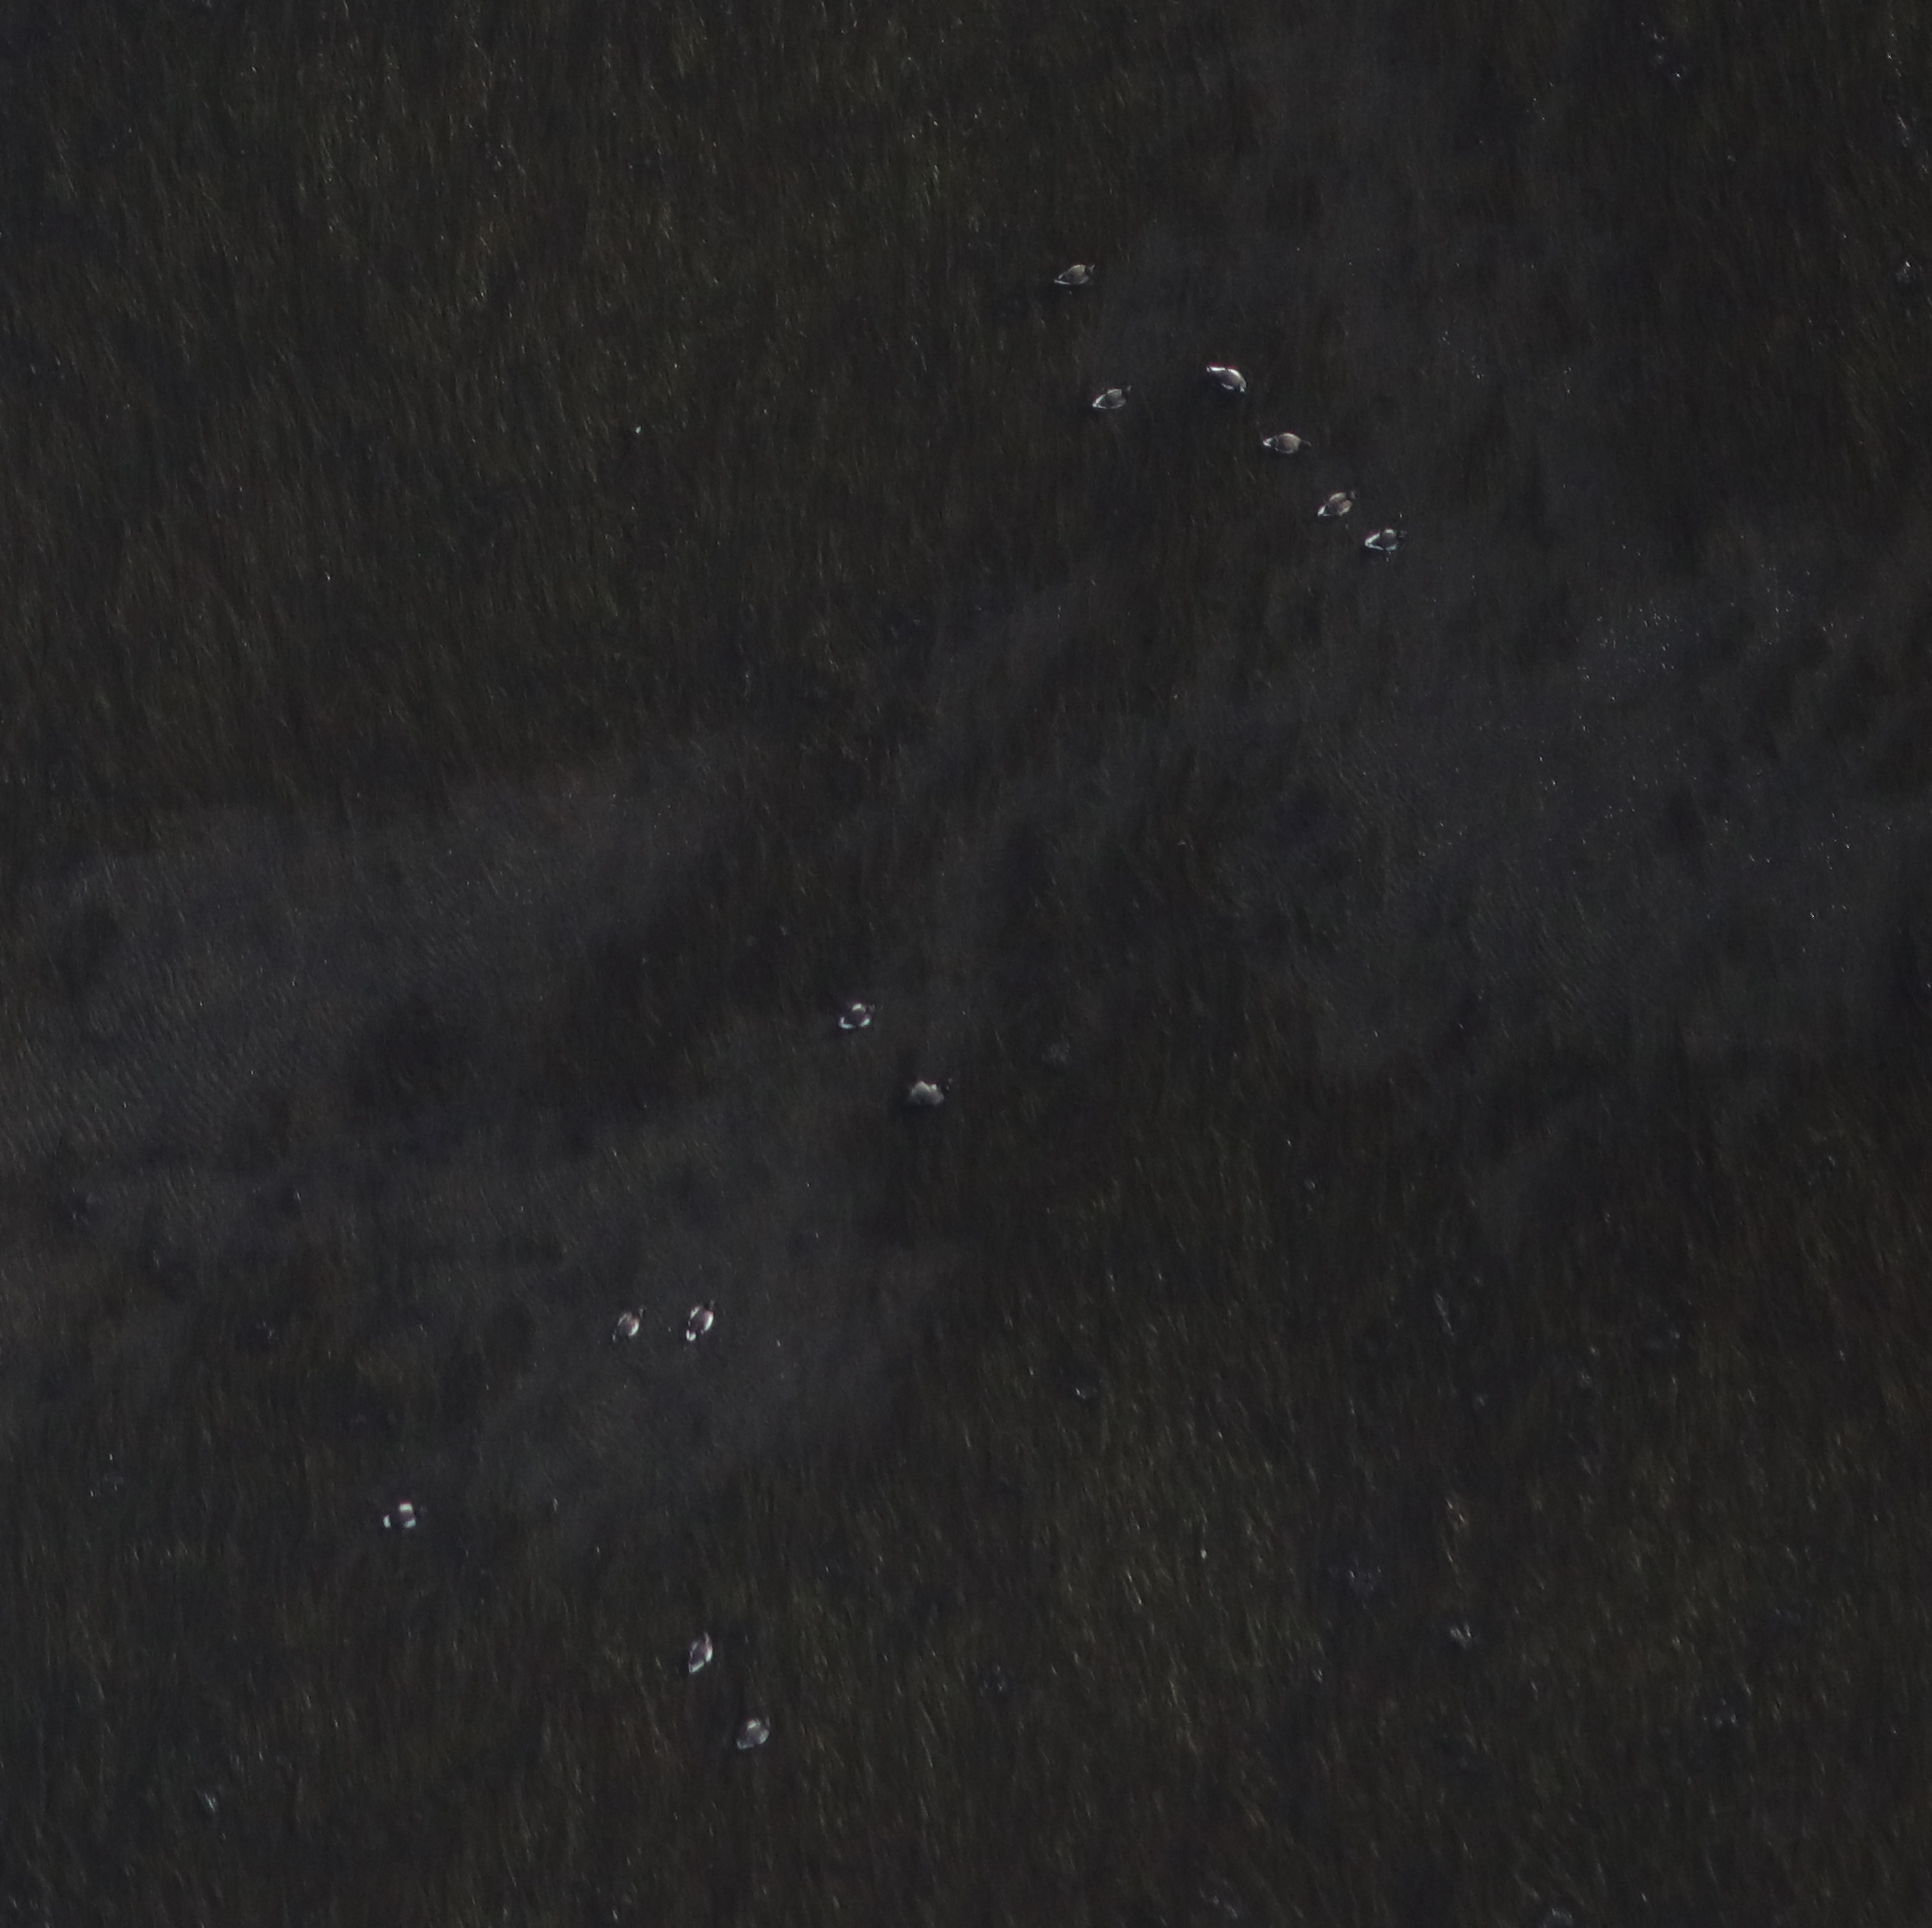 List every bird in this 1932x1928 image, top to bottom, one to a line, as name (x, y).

brant (1077, 277)
brant (1230, 380)
brant (1112, 403)
brant (1287, 443)
brant (1337, 507)
brant (1385, 541)
brant (856, 1016)
brant (925, 1097)
brant (699, 1319)
brant (627, 1324)
brant (403, 1517)
brant (700, 1652)
brant (754, 1732)